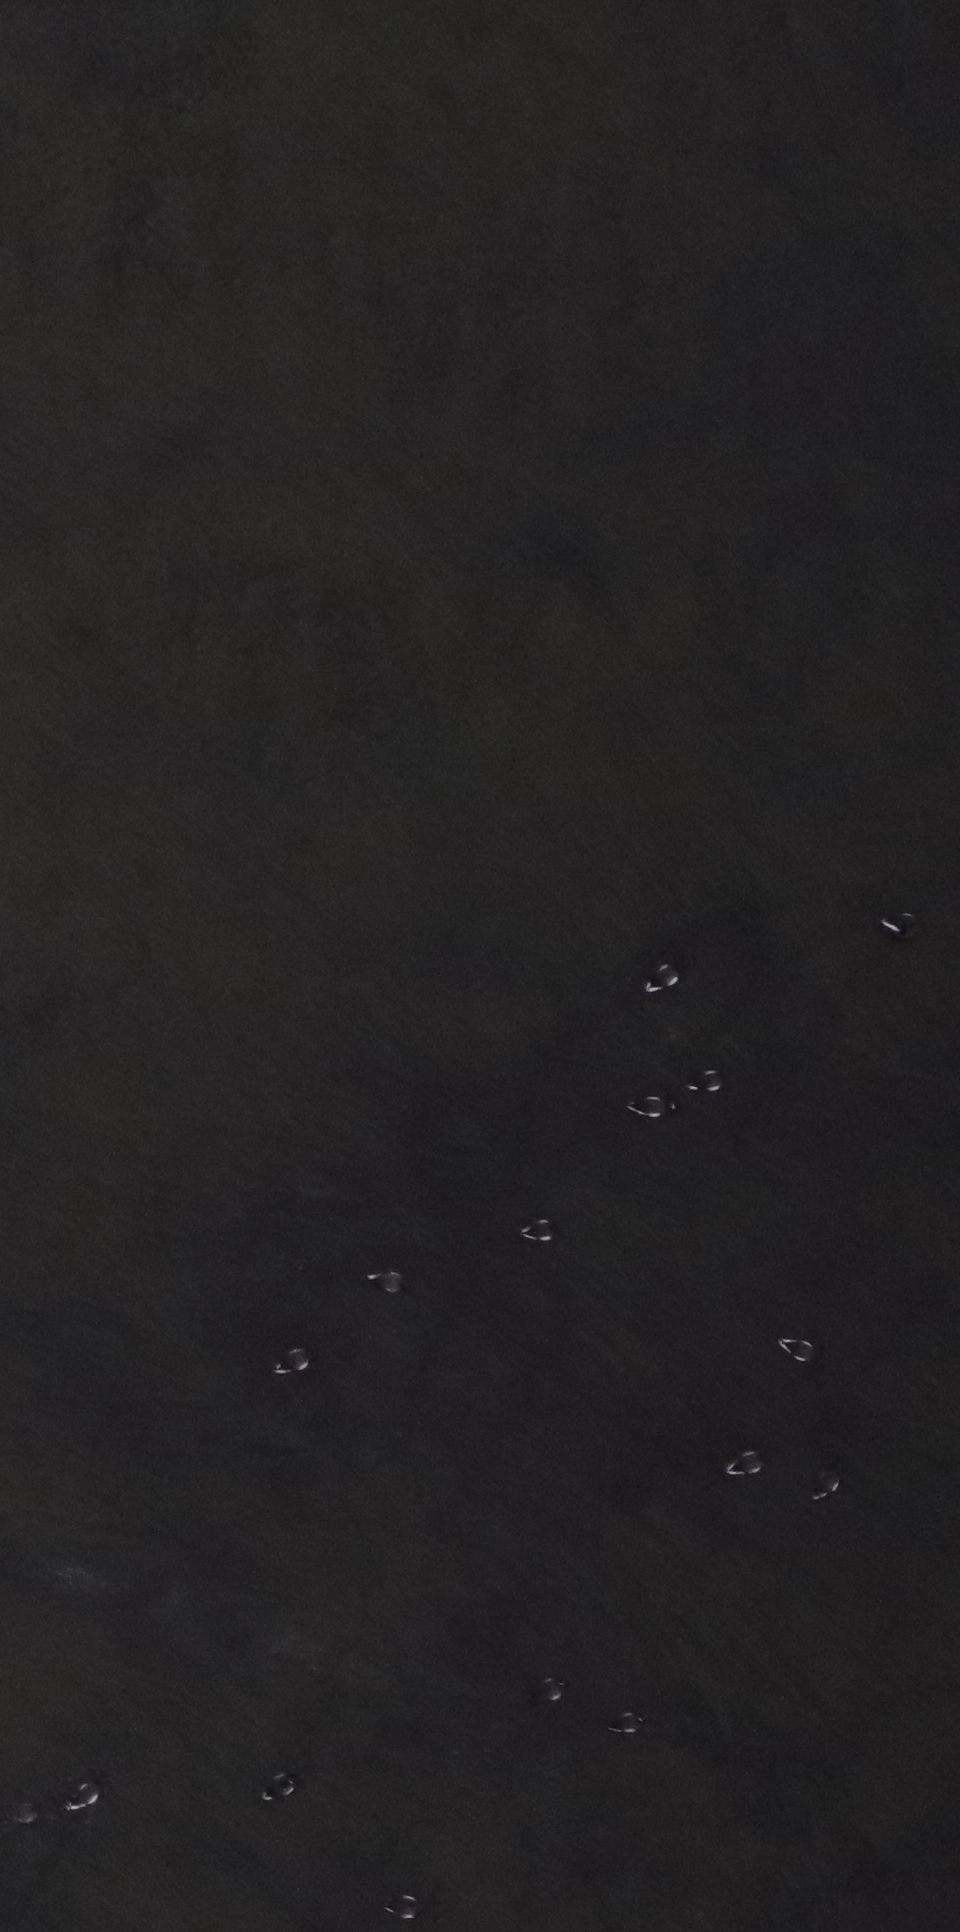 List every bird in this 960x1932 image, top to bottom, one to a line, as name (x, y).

brant (901, 922)
brant (664, 978)
brant (707, 1083)
brant (652, 1106)
brant (539, 1228)
brant (389, 1280)
brant (802, 1350)
brant (294, 1359)
brant (748, 1461)
brant (822, 1480)
brant (550, 1688)
brant (627, 1723)
brant (280, 1785)
brant (82, 1794)
brant (24, 1812)
brant (403, 1908)